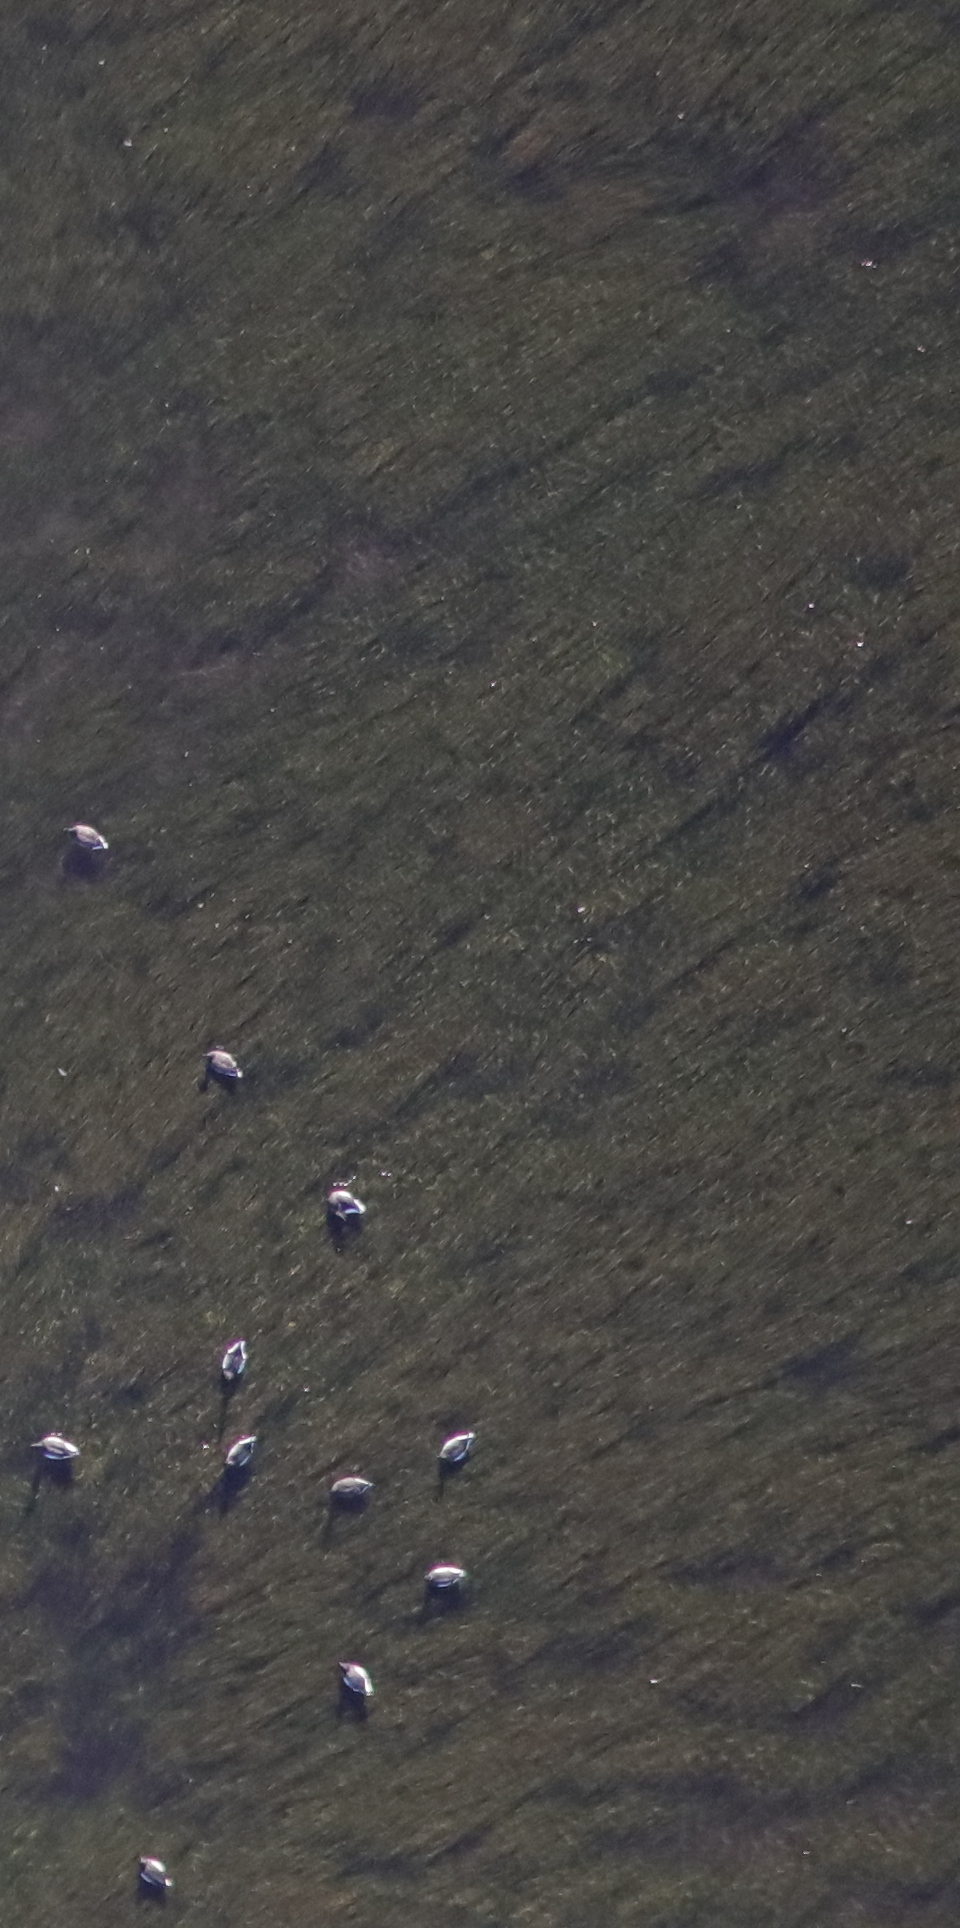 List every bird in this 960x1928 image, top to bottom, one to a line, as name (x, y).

brant (88, 836)
brant (223, 1063)
brant (342, 1200)
brant (236, 1361)
brant (56, 1449)
brant (456, 1449)
brant (241, 1452)
brant (351, 1482)
brant (444, 1578)
brant (356, 1680)
brant (152, 1872)